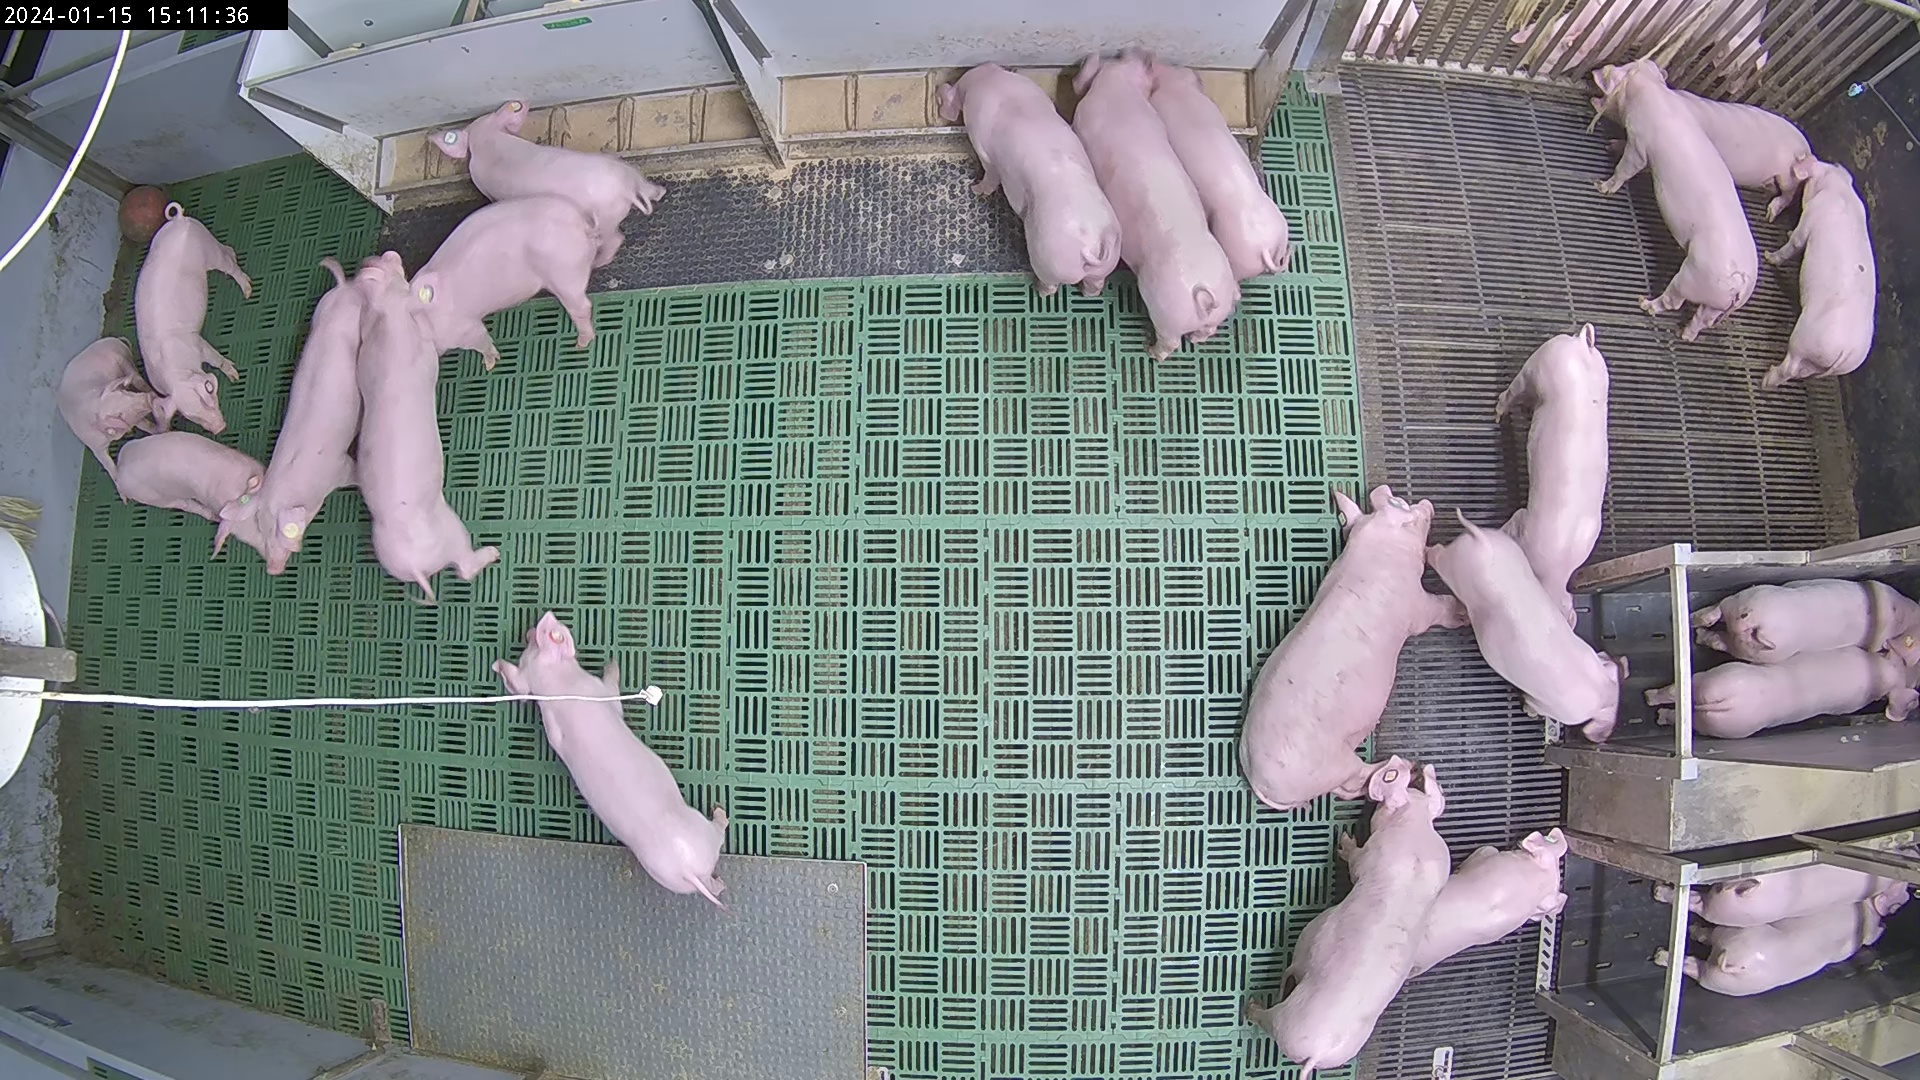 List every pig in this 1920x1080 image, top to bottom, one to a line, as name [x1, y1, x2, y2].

pig [1347, 0, 1418, 54]
pig [1510, 0, 1706, 84]
pig [1690, 0, 1770, 96]
pig [1068, 49, 1242, 362]
pig [1140, 52, 1293, 281]
pig [1589, 58, 1758, 343]
pig [936, 64, 1122, 302]
pig [1591, 87, 1808, 222]
pig [429, 100, 666, 267]
pig [1758, 151, 1876, 391]
pig [409, 193, 599, 370]
pig [137, 201, 253, 436]
pig [354, 250, 500, 602]
pig [219, 253, 360, 575]
pig [1492, 321, 1611, 632]
pig [55, 335, 168, 504]
pig [115, 431, 276, 564]
pig [1238, 484, 1470, 813]
pig [1429, 511, 1625, 745]
pig [1690, 576, 1918, 664]
pig [495, 610, 730, 912]
pig [1644, 639, 1918, 741]
pig [1245, 752, 1450, 1079]
pig [1278, 827, 1571, 1002]
pig [1654, 844, 1919, 928]
pig [1655, 897, 1886, 995]